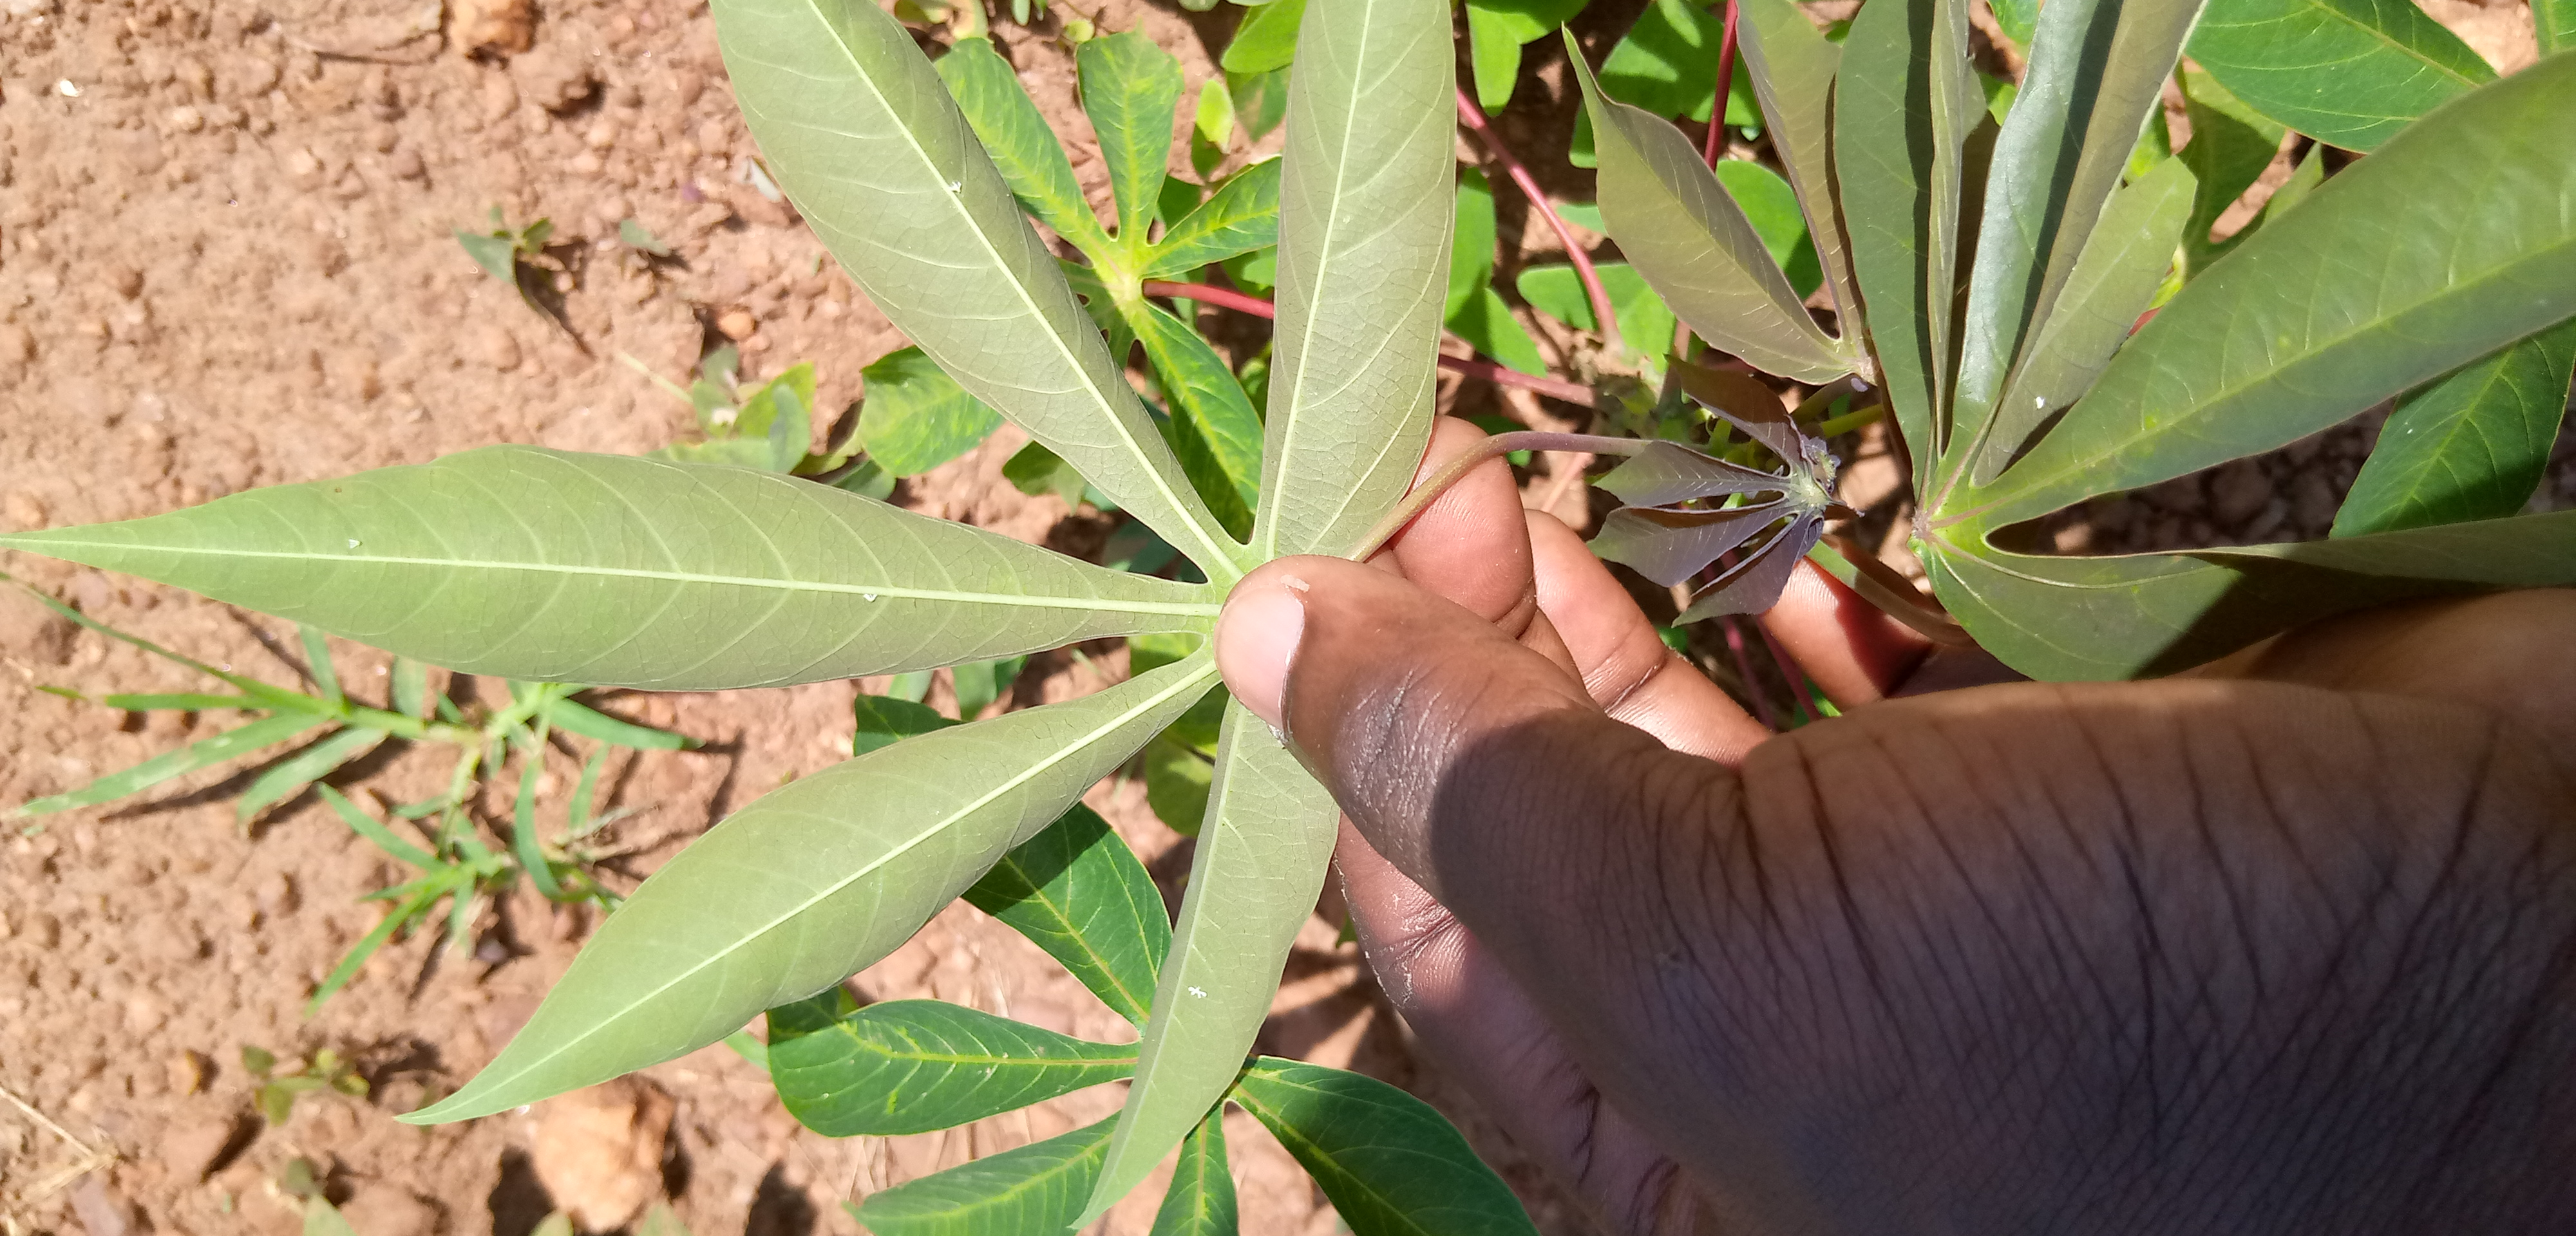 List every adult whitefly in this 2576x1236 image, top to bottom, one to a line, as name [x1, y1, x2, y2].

whitefly [946, 175, 972, 197]
whitefly [2034, 393, 2047, 413]
whitefly [857, 590, 885, 612]
whitefly [1184, 982, 1218, 1010]